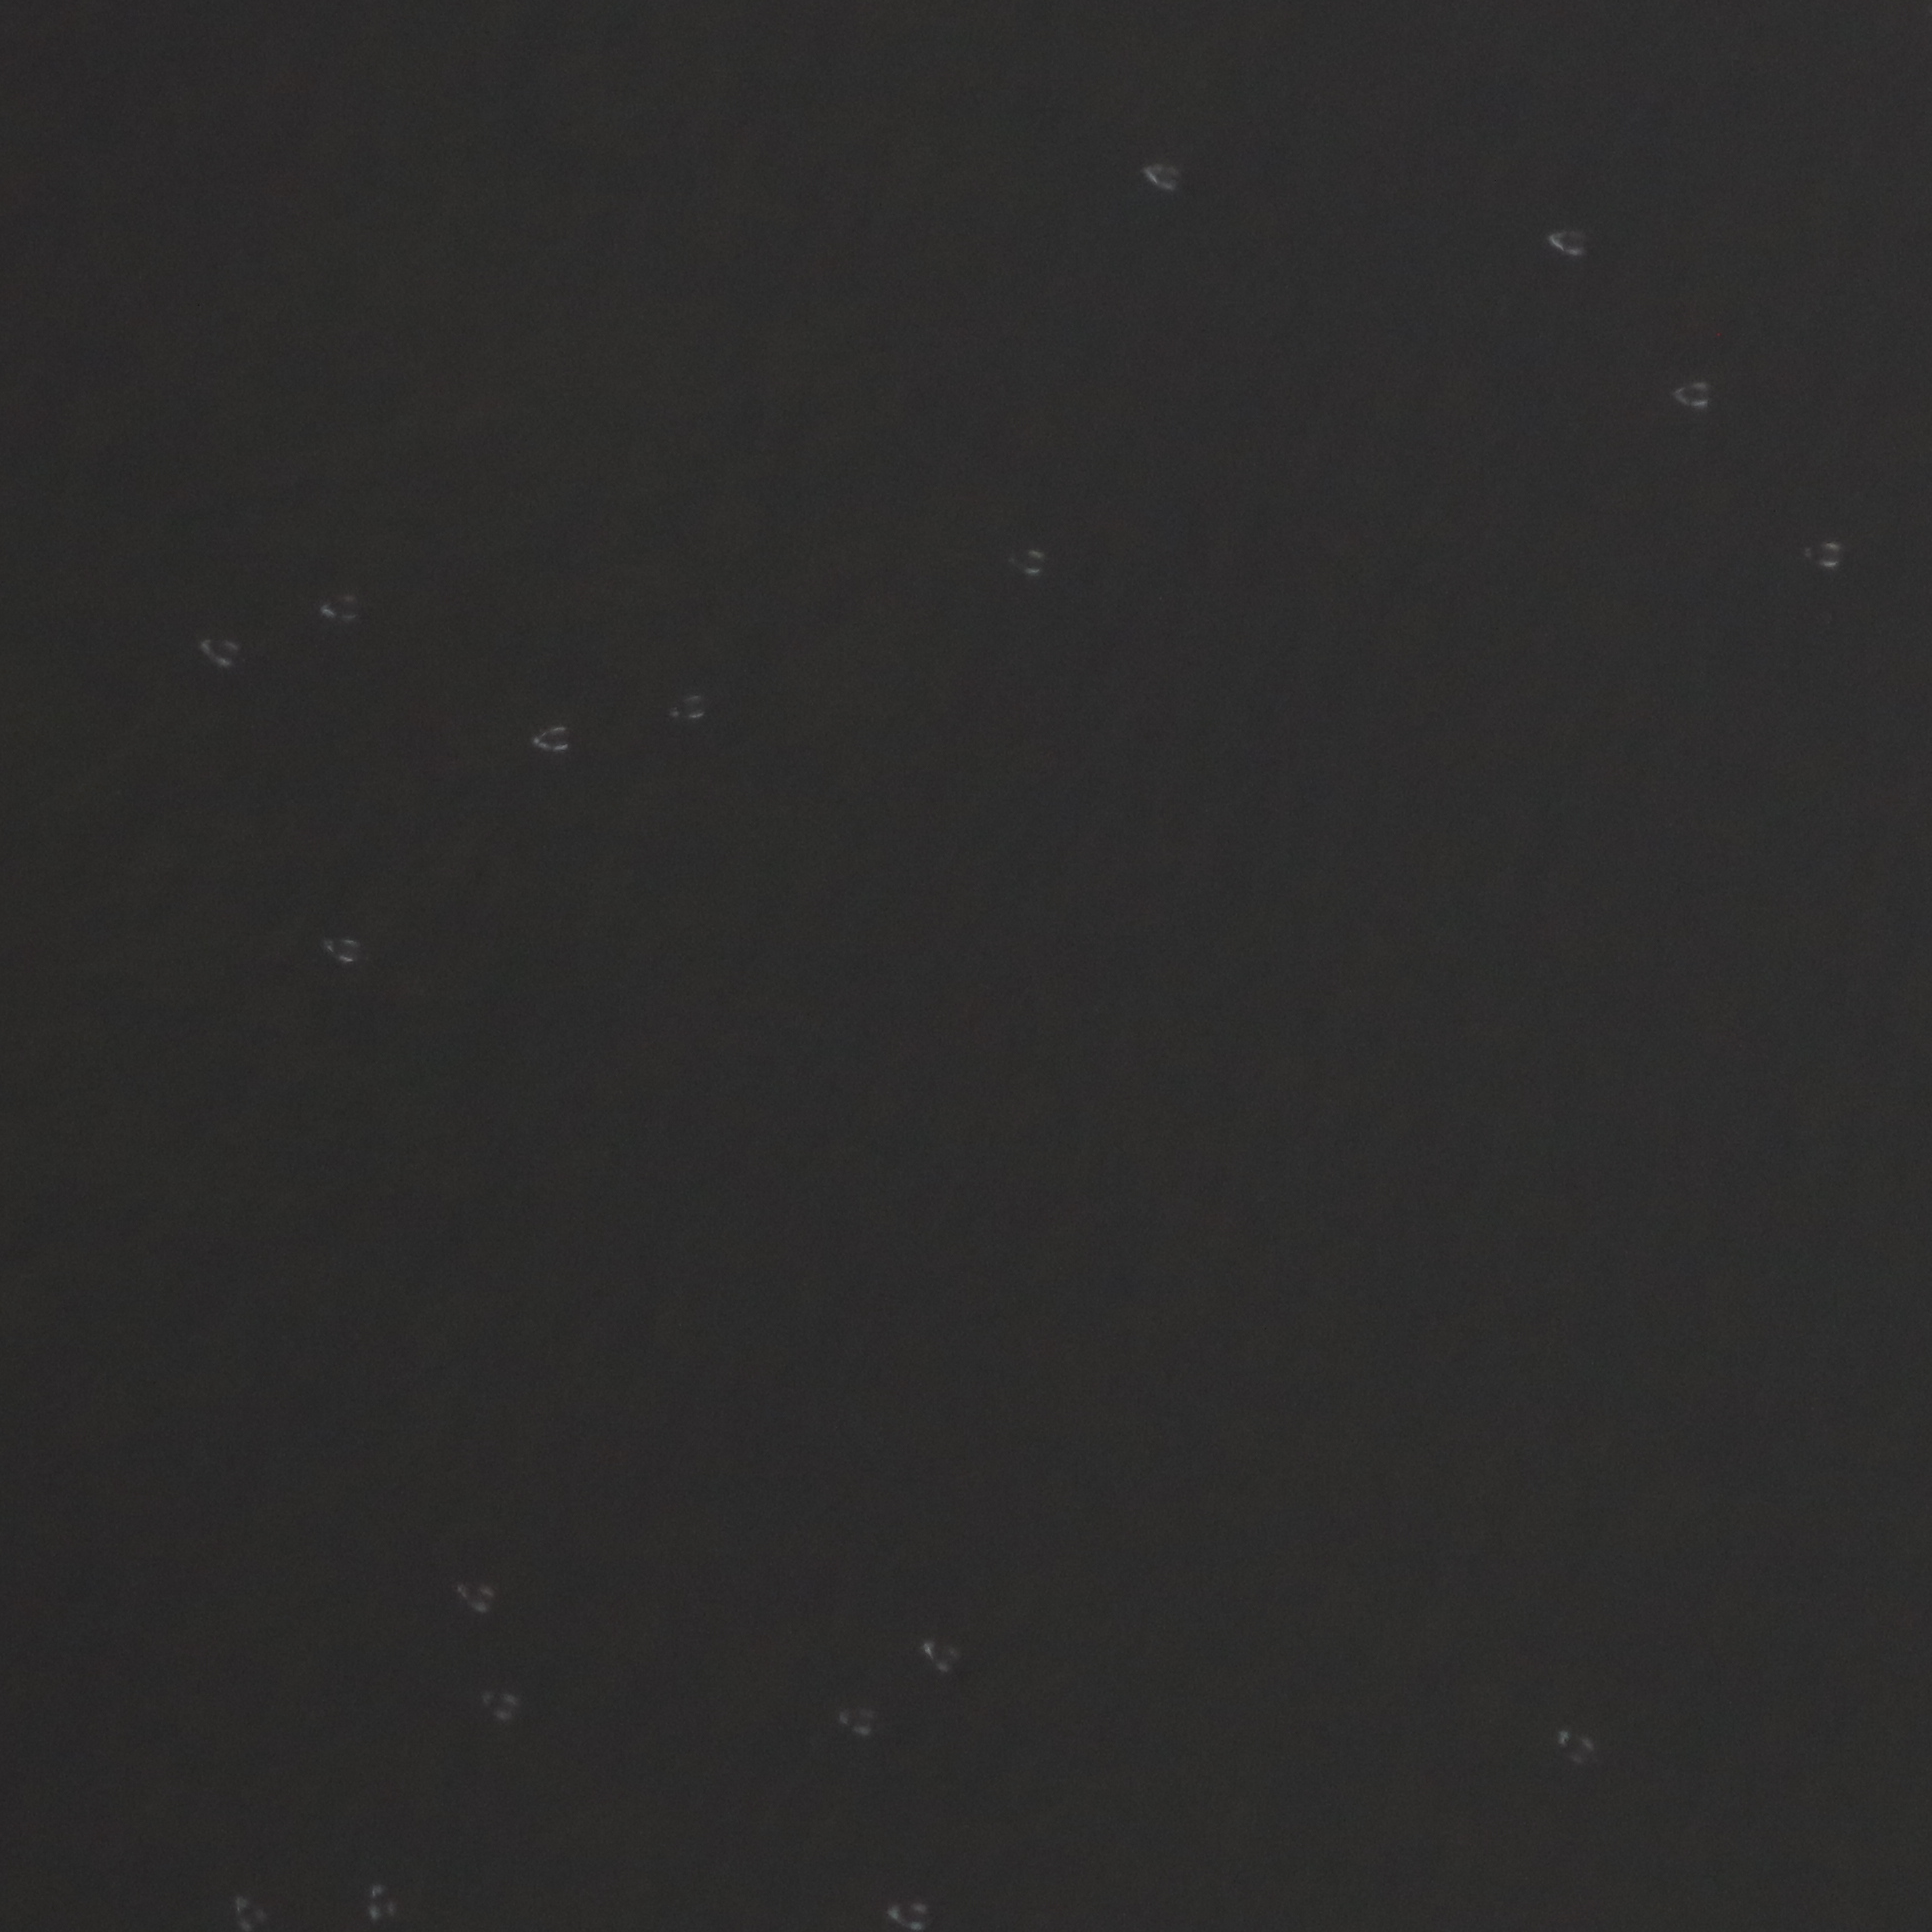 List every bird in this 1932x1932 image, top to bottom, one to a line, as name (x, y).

brant (1164, 181)
brant (1569, 241)
brant (1691, 397)
brant (1828, 556)
brant (1026, 561)
brant (347, 600)
brant (221, 650)
brant (689, 704)
brant (554, 737)
brant (342, 948)
brant (482, 1592)
brant (943, 1656)
brant (499, 1708)
brant (856, 1717)
brant (1566, 1750)
brant (385, 1909)
brant (910, 1916)
brant (246, 1918)